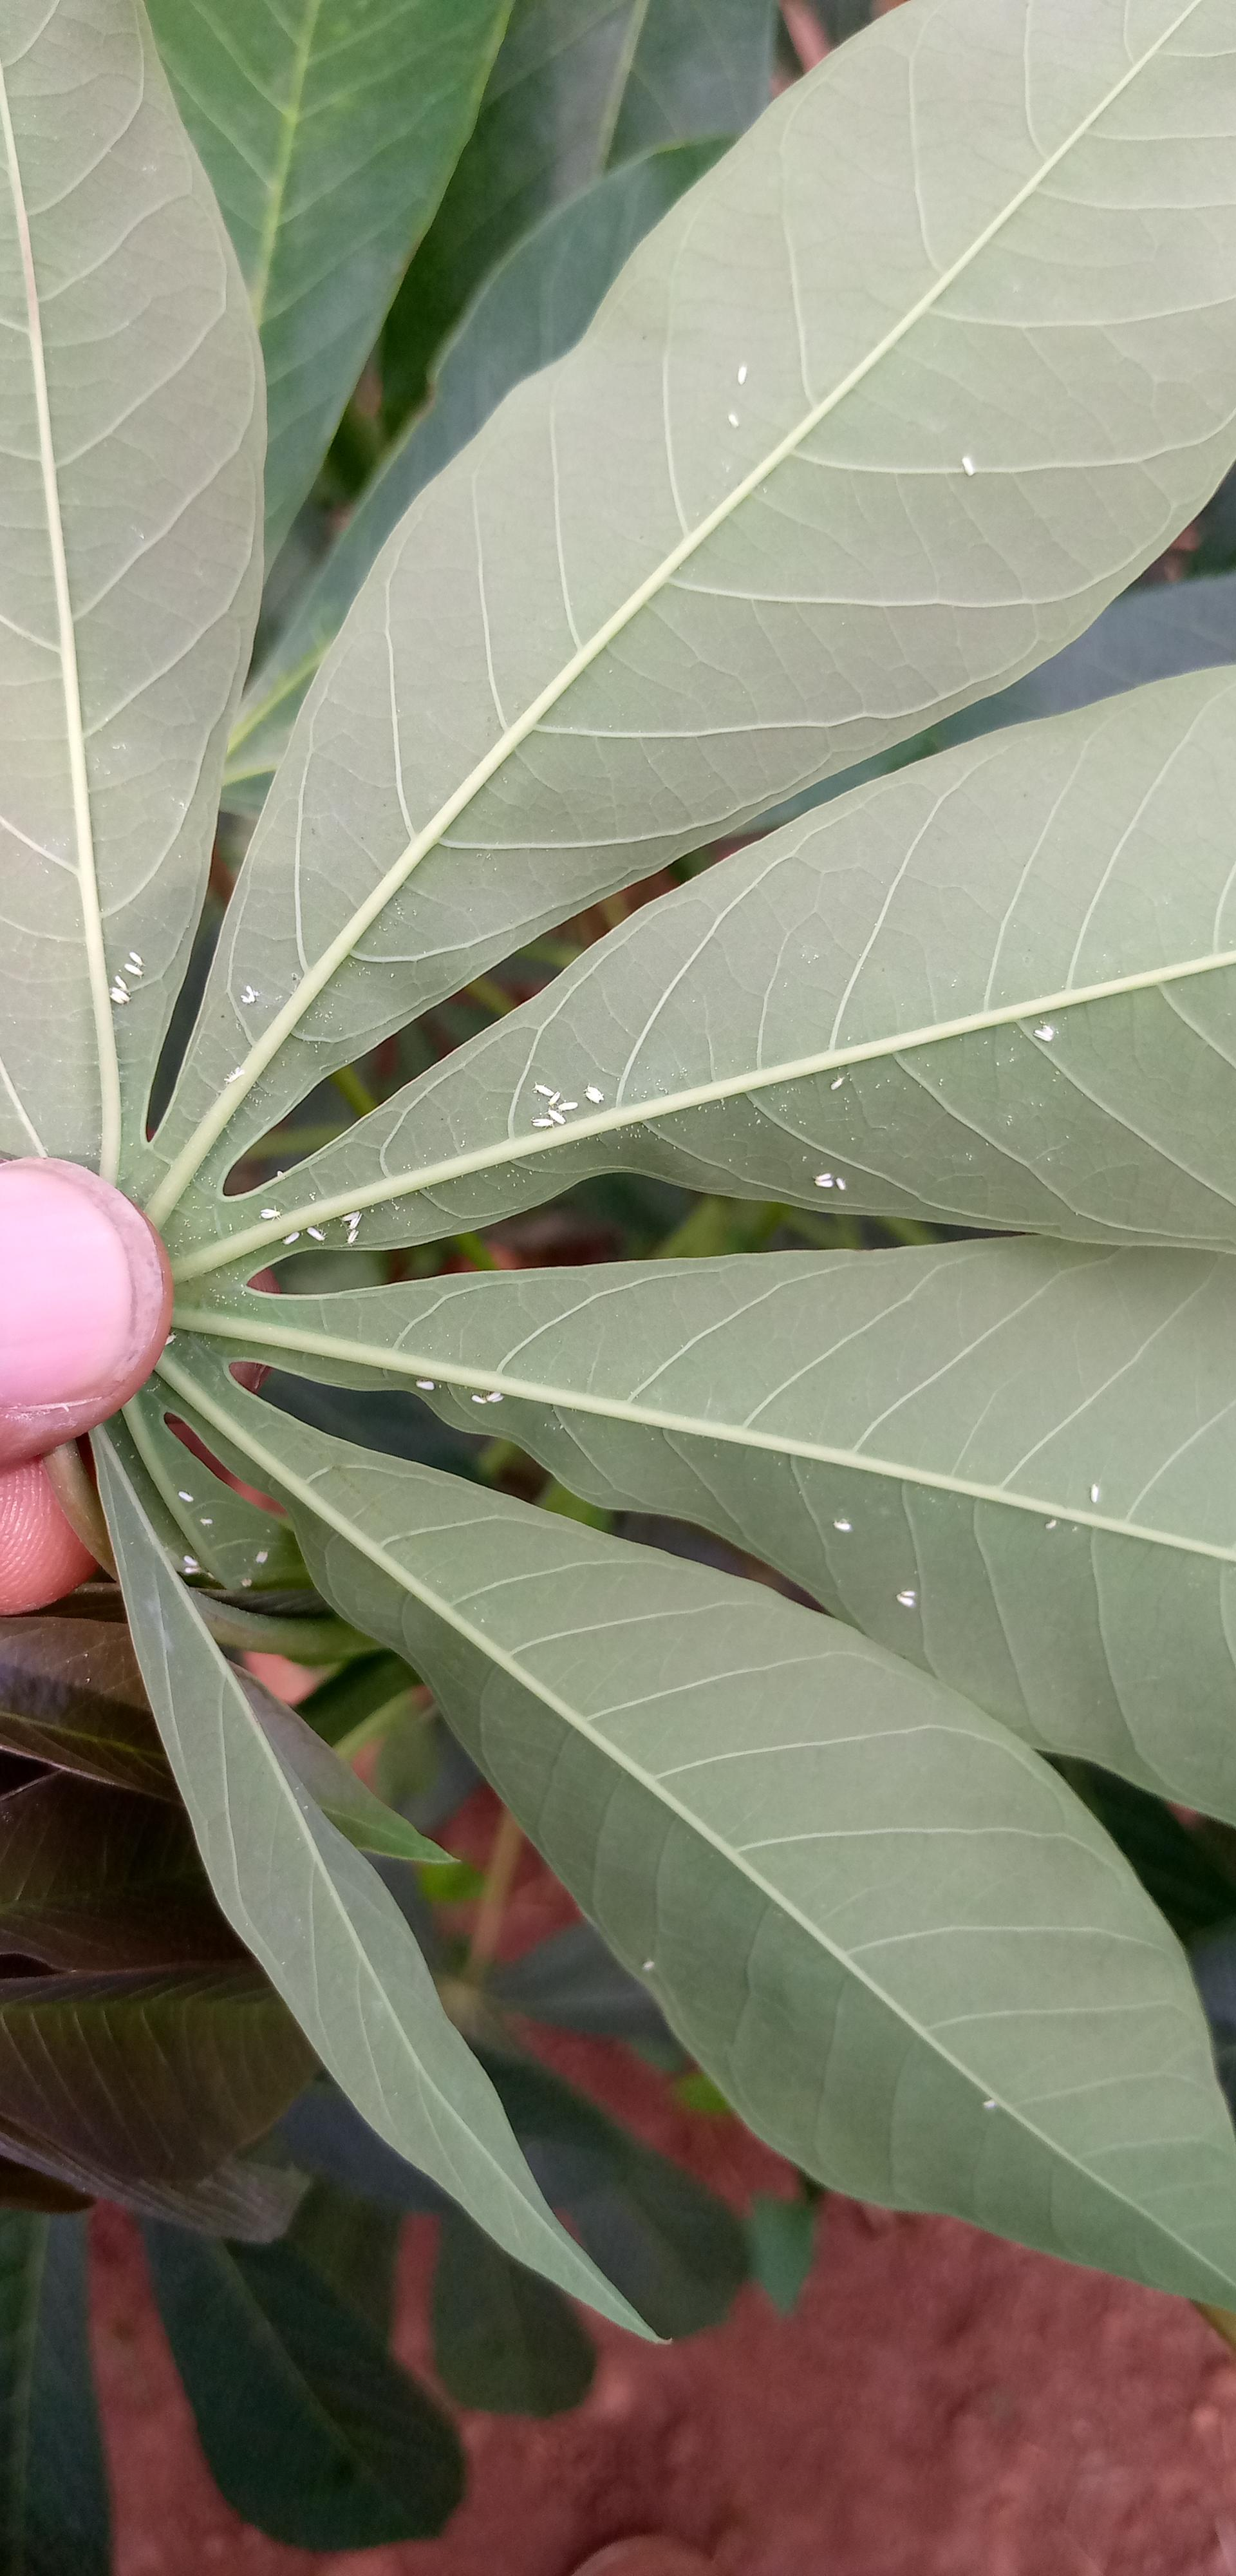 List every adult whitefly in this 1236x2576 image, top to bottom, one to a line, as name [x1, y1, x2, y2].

whitefly [727, 361, 751, 389]
whitefly [719, 409, 744, 445]
whitefly [947, 450, 980, 486]
whitefly [120, 947, 152, 974]
whitefly [113, 948, 147, 979]
whitefly [93, 972, 134, 1012]
whitefly [91, 977, 133, 1014]
whitefly [229, 979, 258, 1009]
whitefly [1028, 1014, 1085, 1054]
whitefly [223, 1063, 250, 1082]
whitefly [824, 1068, 853, 1102]
whitefly [523, 1074, 557, 1106]
whitefly [577, 1077, 610, 1113]
whitefly [541, 1088, 575, 1133]
whitefly [523, 1106, 572, 1134]
whitefly [804, 1160, 847, 1202]
whitefly [803, 1168, 849, 1208]
whitefly [253, 1206, 282, 1225]
whitefly [334, 1207, 364, 1249]
whitefly [340, 1207, 370, 1251]
whitefly [301, 1218, 326, 1246]
whitefly [271, 1221, 299, 1250]
whitefly [411, 1369, 436, 1399]
whitefly [464, 1383, 514, 1411]
whitefly [467, 1392, 520, 1425]
whitefly [1078, 1480, 1107, 1505]
whitefly [172, 1486, 198, 1501]
whitefly [812, 1491, 863, 1541]
whitefly [185, 1504, 212, 1529]
whitefly [1038, 1509, 1065, 1536]
whitefly [253, 1543, 276, 1569]
whitefly [887, 1578, 929, 1616]
whitefly [887, 1580, 922, 1610]